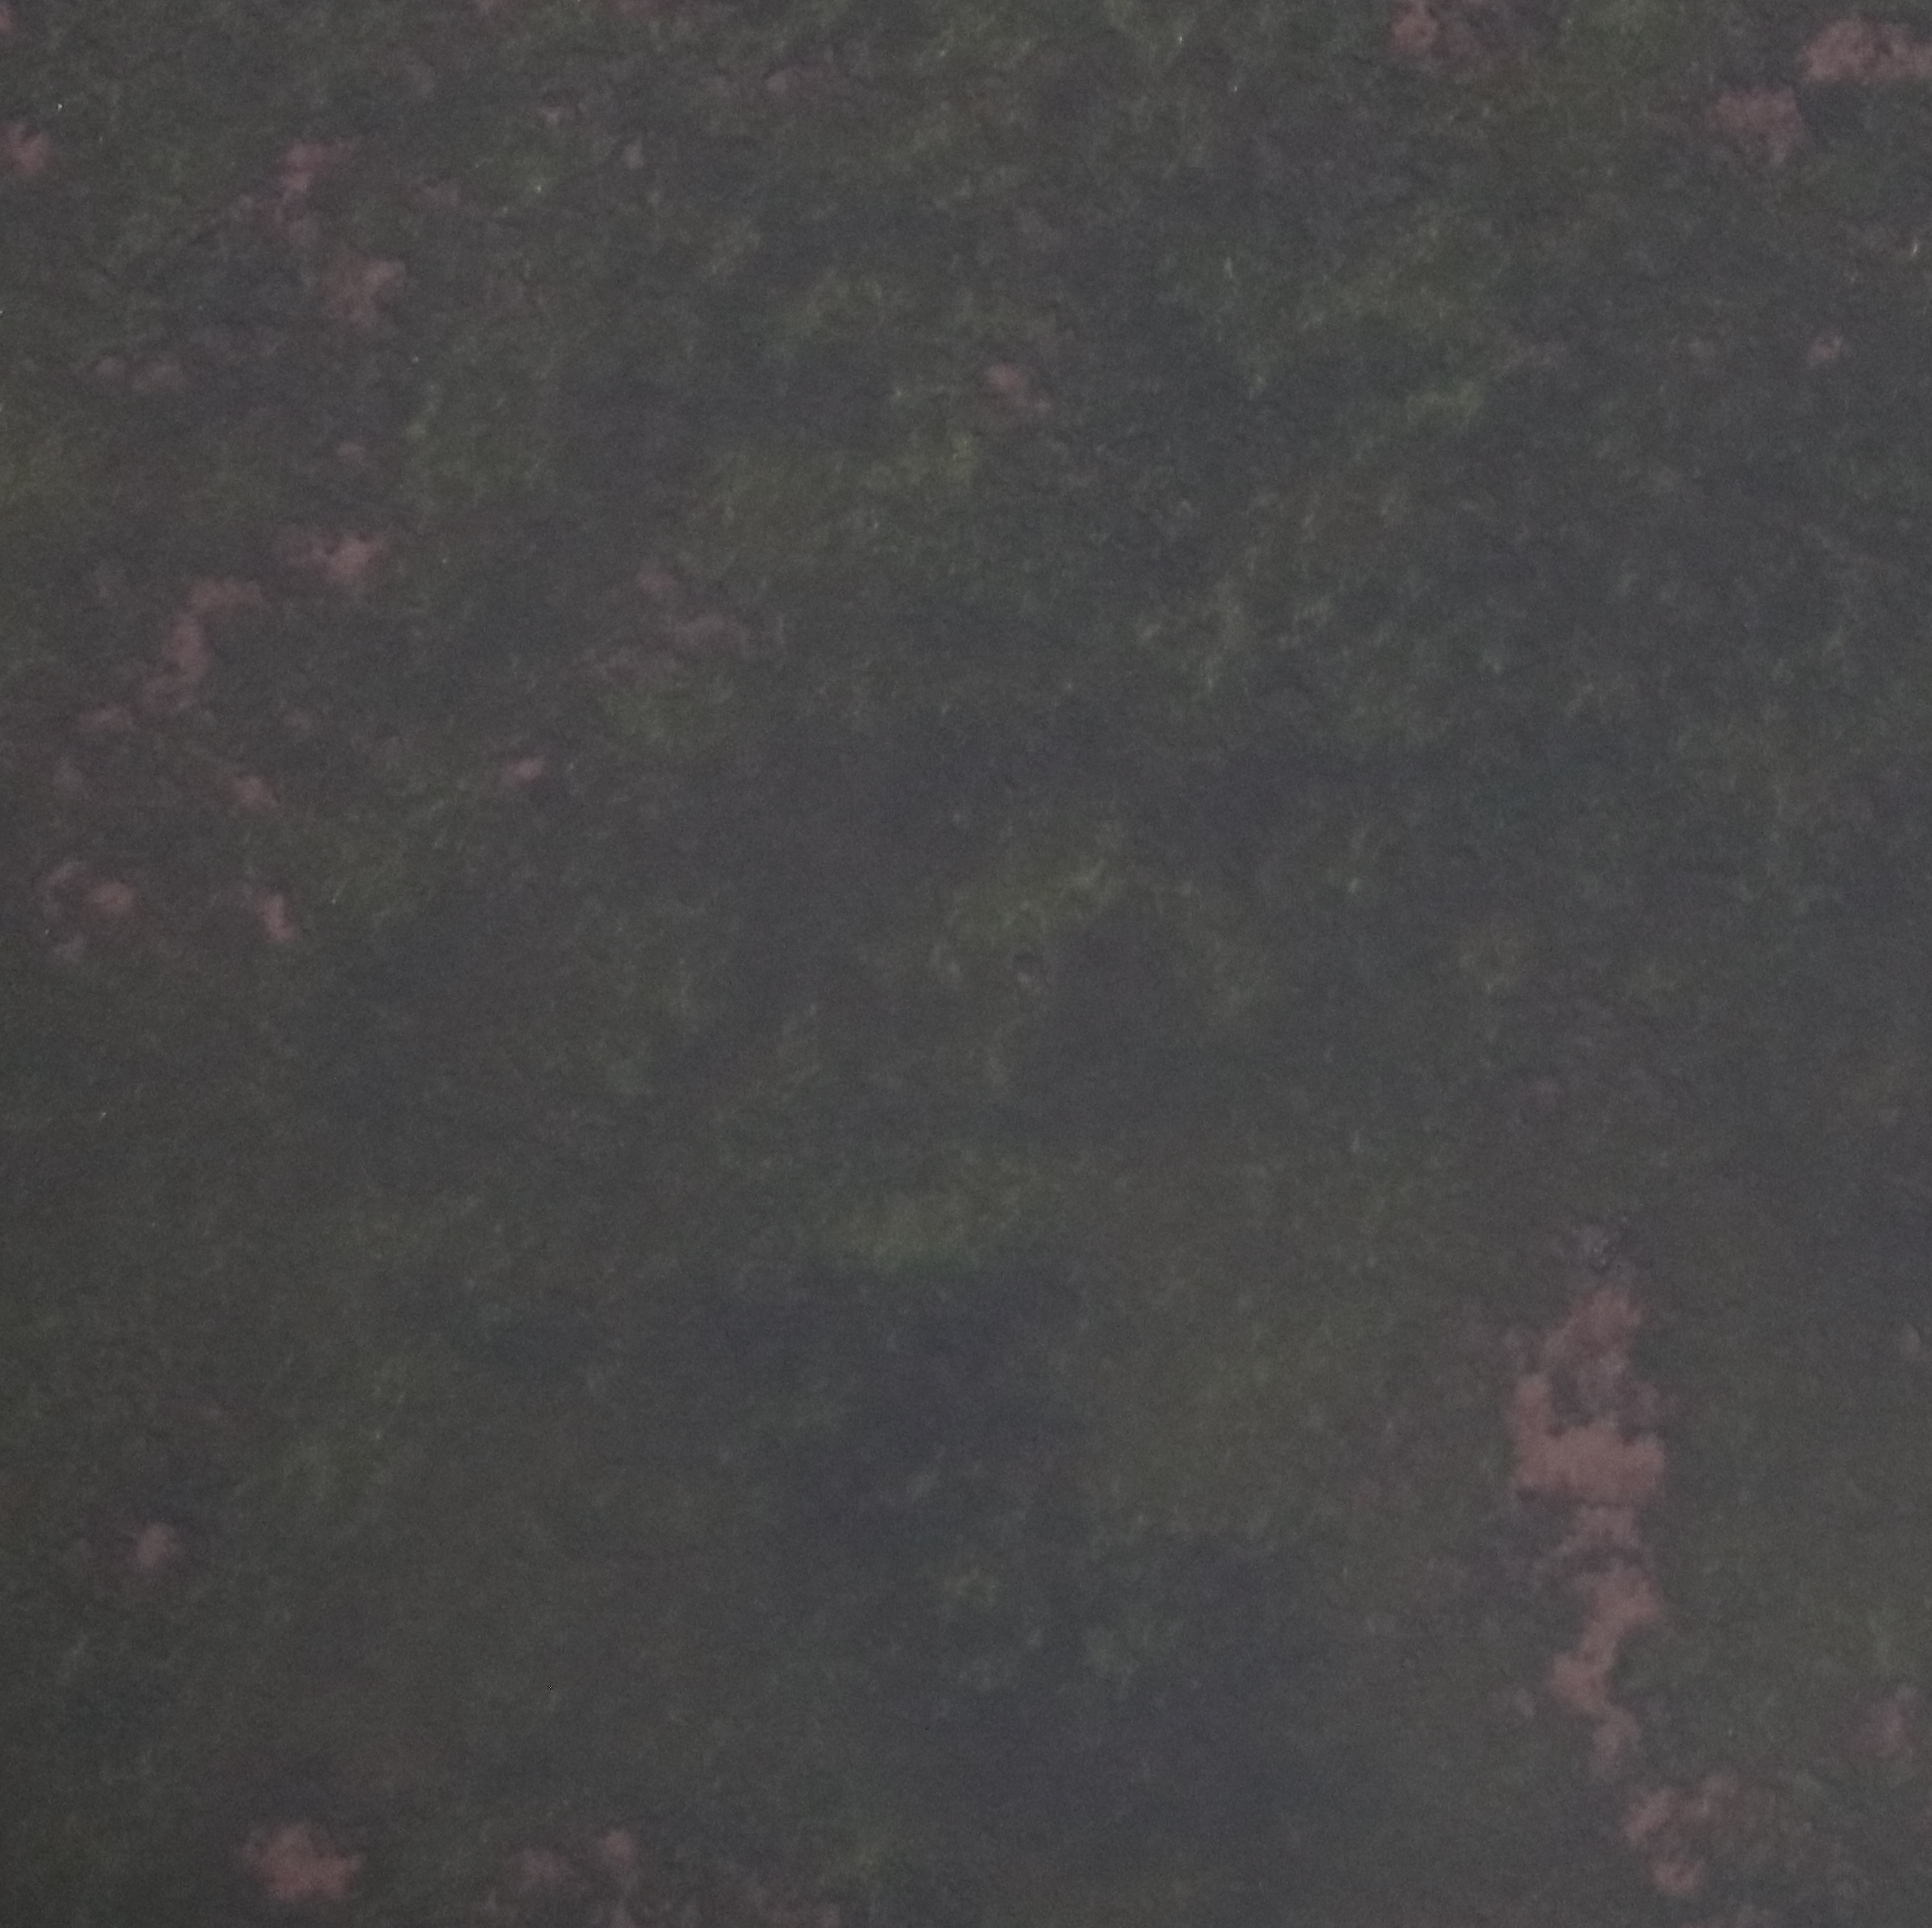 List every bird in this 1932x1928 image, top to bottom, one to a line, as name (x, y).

None